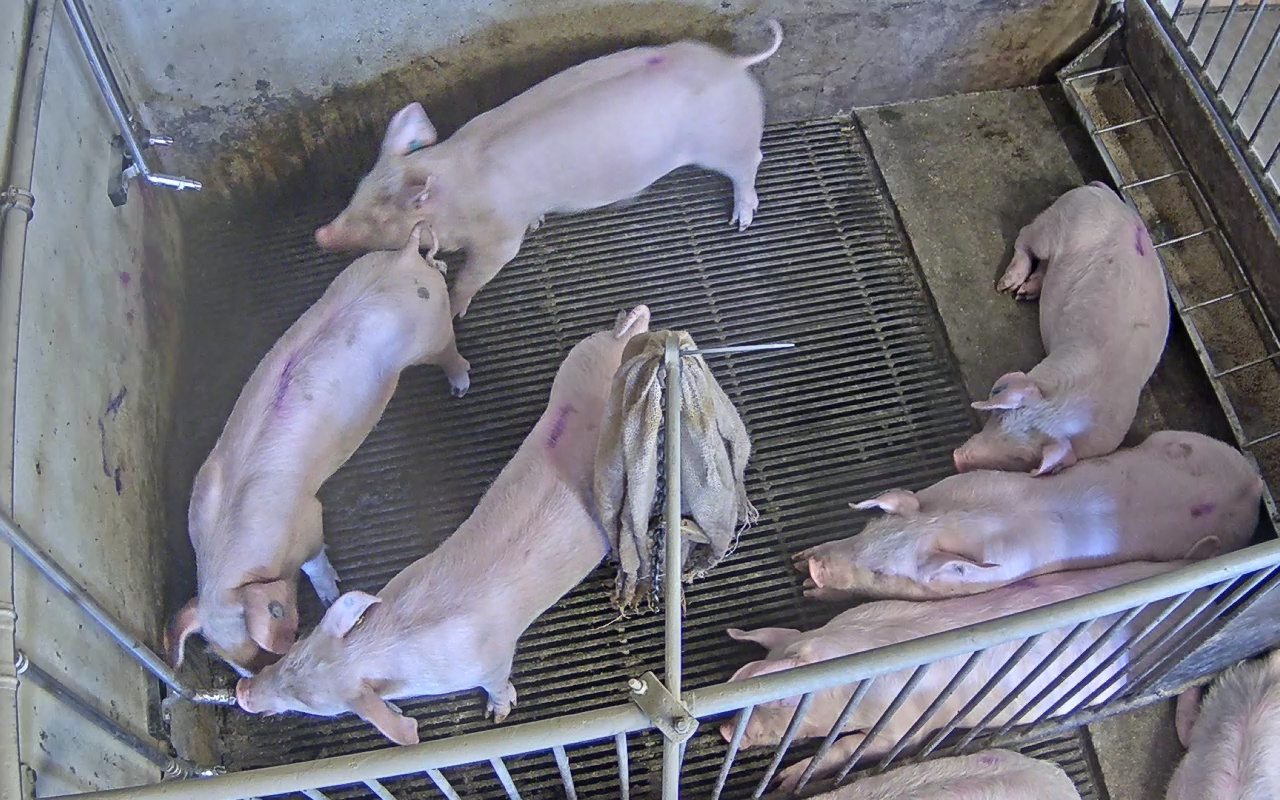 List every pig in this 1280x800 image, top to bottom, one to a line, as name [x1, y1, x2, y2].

pig [316, 20, 783, 316]
pig [949, 180, 1173, 477]
pig [165, 222, 474, 678]
pig [236, 305, 654, 748]
pig [791, 431, 1264, 603]
pig [718, 534, 1222, 792]
pig [1163, 648, 1278, 799]
pig [806, 744, 1083, 799]